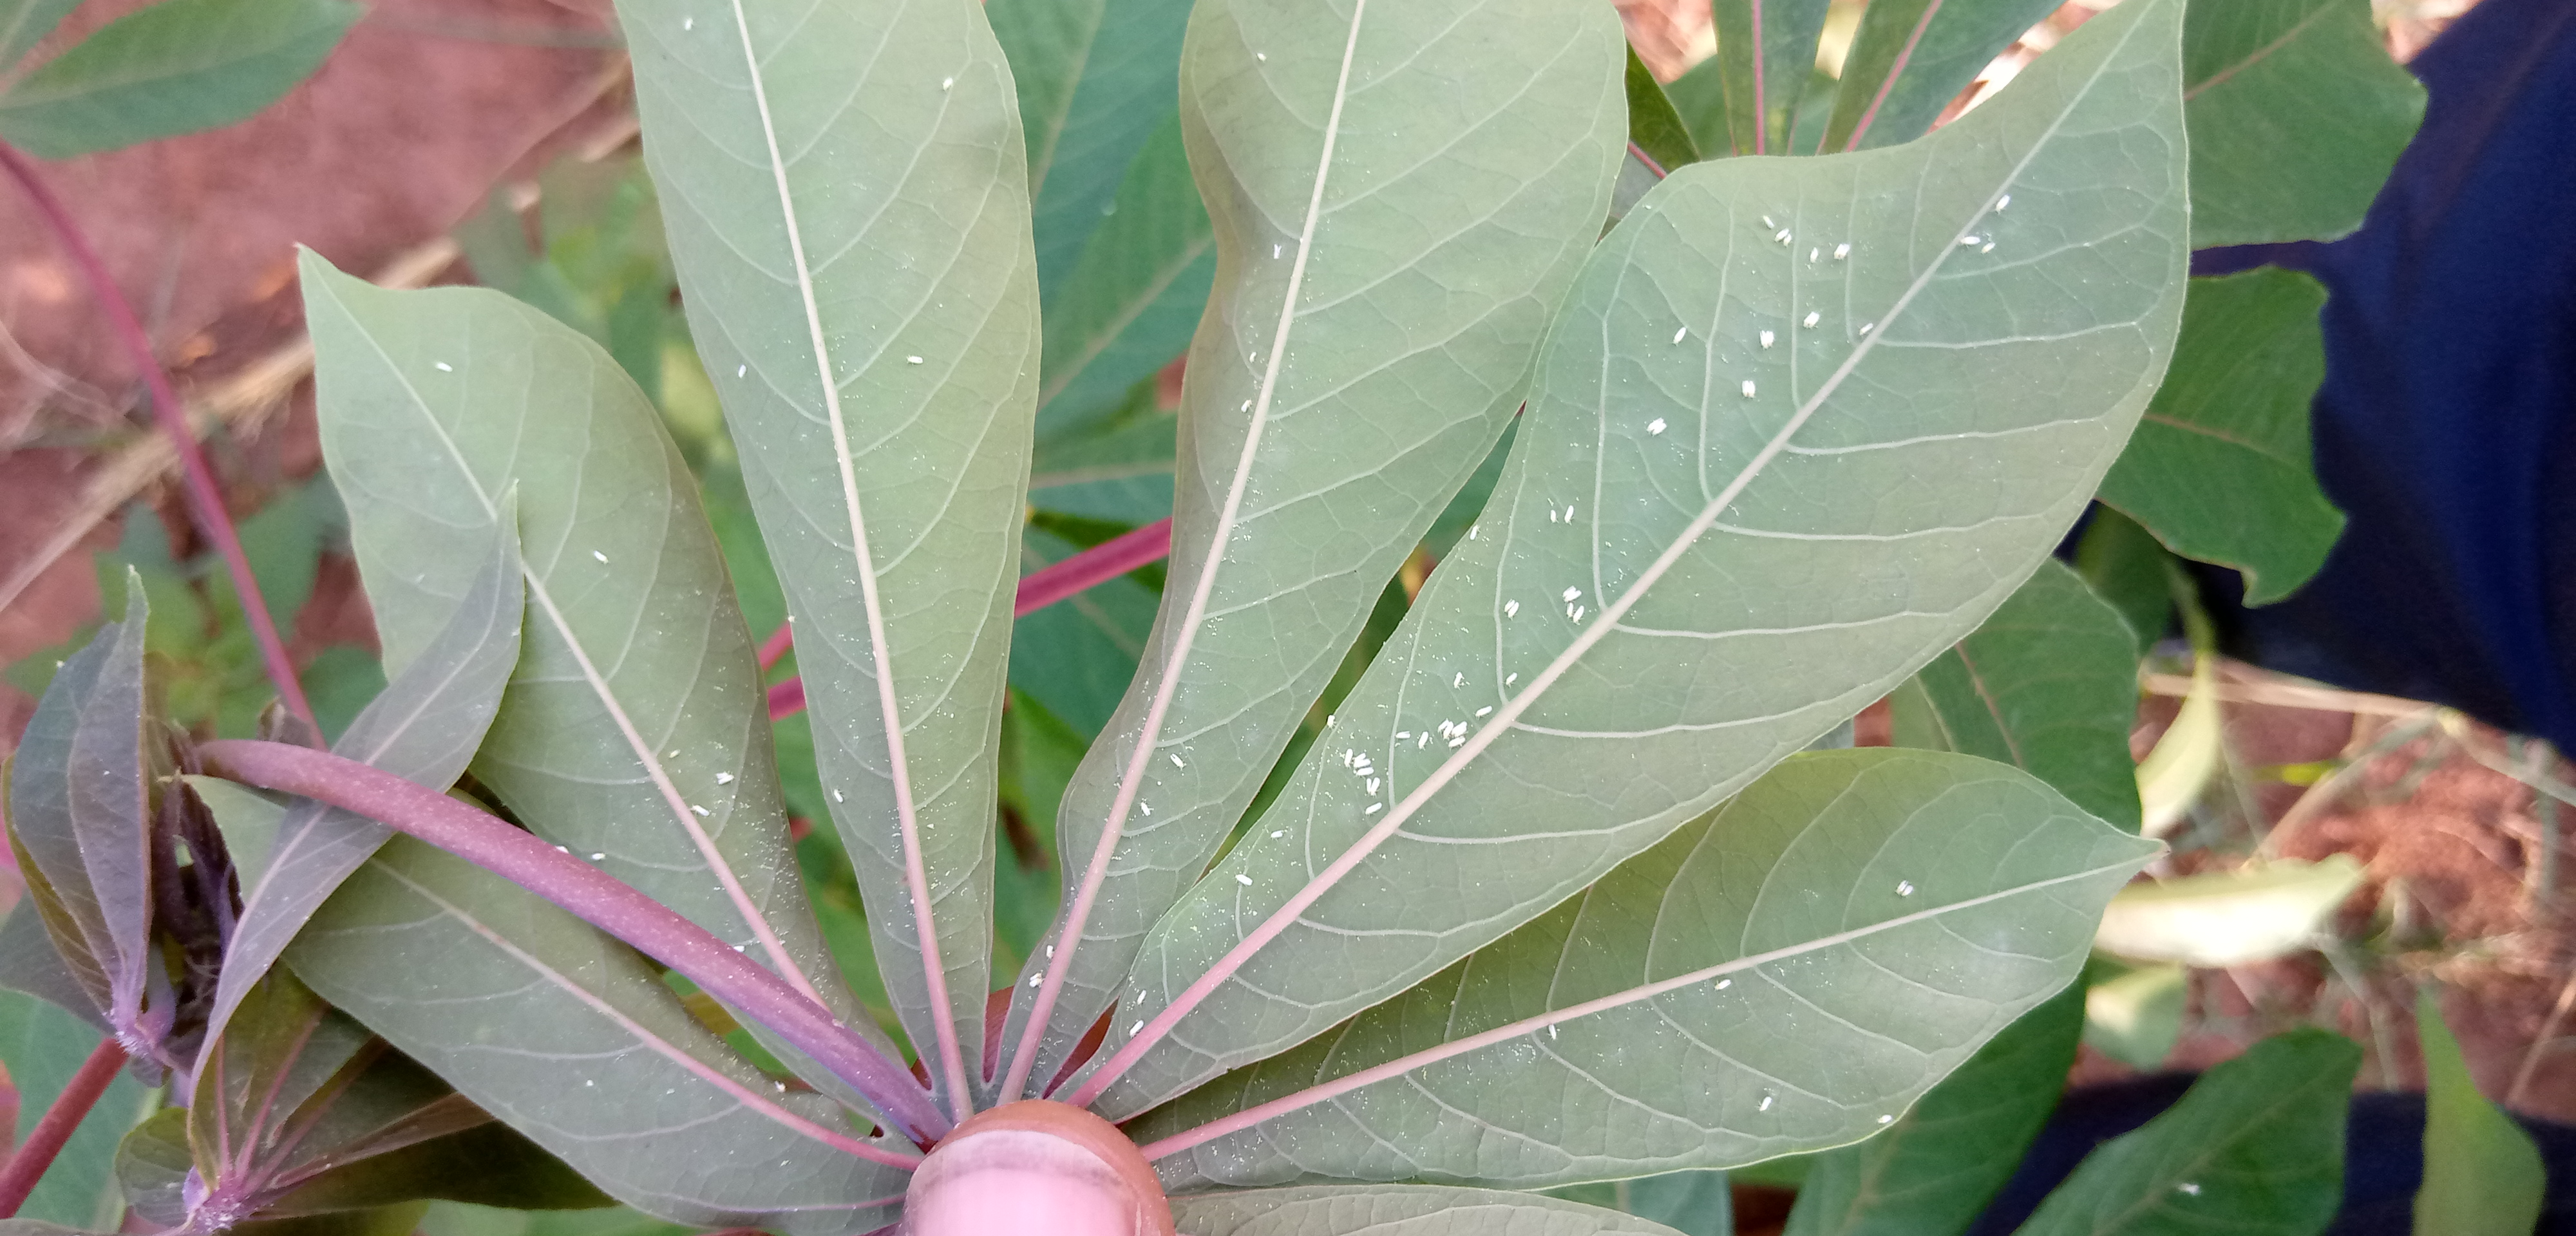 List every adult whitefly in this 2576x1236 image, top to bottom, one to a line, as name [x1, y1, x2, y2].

whitefly [681, 15, 697, 33]
whitefly [1254, 51, 1271, 64]
whitefly [941, 76, 954, 94]
whitefly [1990, 191, 2015, 215]
whitefly [1761, 213, 1776, 230]
whitefly [1774, 227, 1790, 244]
whitefly [1783, 232, 1792, 247]
whitefly [1959, 234, 1981, 247]
whitefly [1979, 238, 1998, 259]
whitefly [1832, 240, 1851, 261]
whitefly [1270, 242, 1288, 261]
whitefly [1807, 246, 1821, 265]
whitefly [1800, 307, 1821, 331]
whitefly [1669, 321, 1691, 353]
whitefly [1857, 321, 1877, 338]
whitefly [1757, 328, 1766, 351]
whitefly [1766, 329, 1776, 351]
whitefly [1247, 350, 1260, 366]
whitefly [904, 353, 925, 368]
whitefly [431, 359, 455, 378]
whitefly [736, 362, 750, 380]
whitefly [1739, 377, 1757, 400]
whitefly [1239, 396, 1255, 415]
whitefly [1643, 413, 1668, 437]
whitefly [1562, 501, 1575, 525]
whitefly [1548, 507, 1558, 525]
whitefly [1466, 522, 1483, 541]
whitefly [591, 548, 611, 566]
whitefly [1562, 585, 1577, 598]
whitefly [1566, 588, 1583, 603]
whitefly [1503, 597, 1515, 612]
whitefly [1565, 600, 1574, 621]
whitefly [1508, 602, 1520, 621]
whitefly [1573, 604, 1586, 626]
whitefly [782, 612, 797, 624]
whitefly [55, 659, 67, 669]
whitefly [1450, 668, 1466, 690]
whitefly [1502, 670, 1520, 689]
whitefly [1473, 702, 1495, 722]
whitefly [1325, 712, 1336, 731]
whitefly [1452, 717, 1468, 737]
whitefly [1436, 718, 1450, 733]
whitefly [1443, 721, 1454, 741]
whitefly [1392, 727, 1411, 742]
whitefly [1416, 729, 1431, 751]
whitefly [1448, 735, 1469, 751]
whitefly [1341, 745, 1354, 771]
whitefly [668, 745, 682, 761]
whitefly [1167, 751, 1186, 772]
whitefly [1355, 752, 1368, 760]
whitefly [1354, 758, 1372, 768]
whitefly [1356, 766, 1375, 777]
whitefly [712, 769, 743, 789]
whitefly [1370, 775, 1383, 796]
whitefly [1365, 777, 1372, 795]
whitefly [832, 786, 847, 805]
whitefly [1137, 800, 1155, 822]
whitefly [1365, 801, 1384, 818]
whitefly [689, 803, 711, 819]
whitefly [1269, 829, 1286, 842]
whitefly [553, 843, 571, 855]
whitefly [589, 850, 609, 863]
whitefly [1233, 872, 1255, 886]
whitefly [1895, 878, 1910, 896]
whitefly [1902, 884, 1915, 898]
whitefly [1044, 941, 1056, 960]
whitefly [732, 944, 747, 954]
whitefly [1030, 971, 1043, 982]
whitefly [1710, 975, 1738, 995]
whitefly [1028, 977, 1044, 989]
whitefly [1135, 988, 1148, 1007]
whitefly [1128, 1017, 1146, 1040]
whitefly [1546, 1022, 1561, 1044]
whitefly [584, 1077, 596, 1090]
whitefly [773, 1078, 790, 1096]
whitefly [1756, 1092, 1773, 1112]
whitefly [1874, 1111, 1893, 1126]
whitefly [2173, 1178, 2201, 1199]